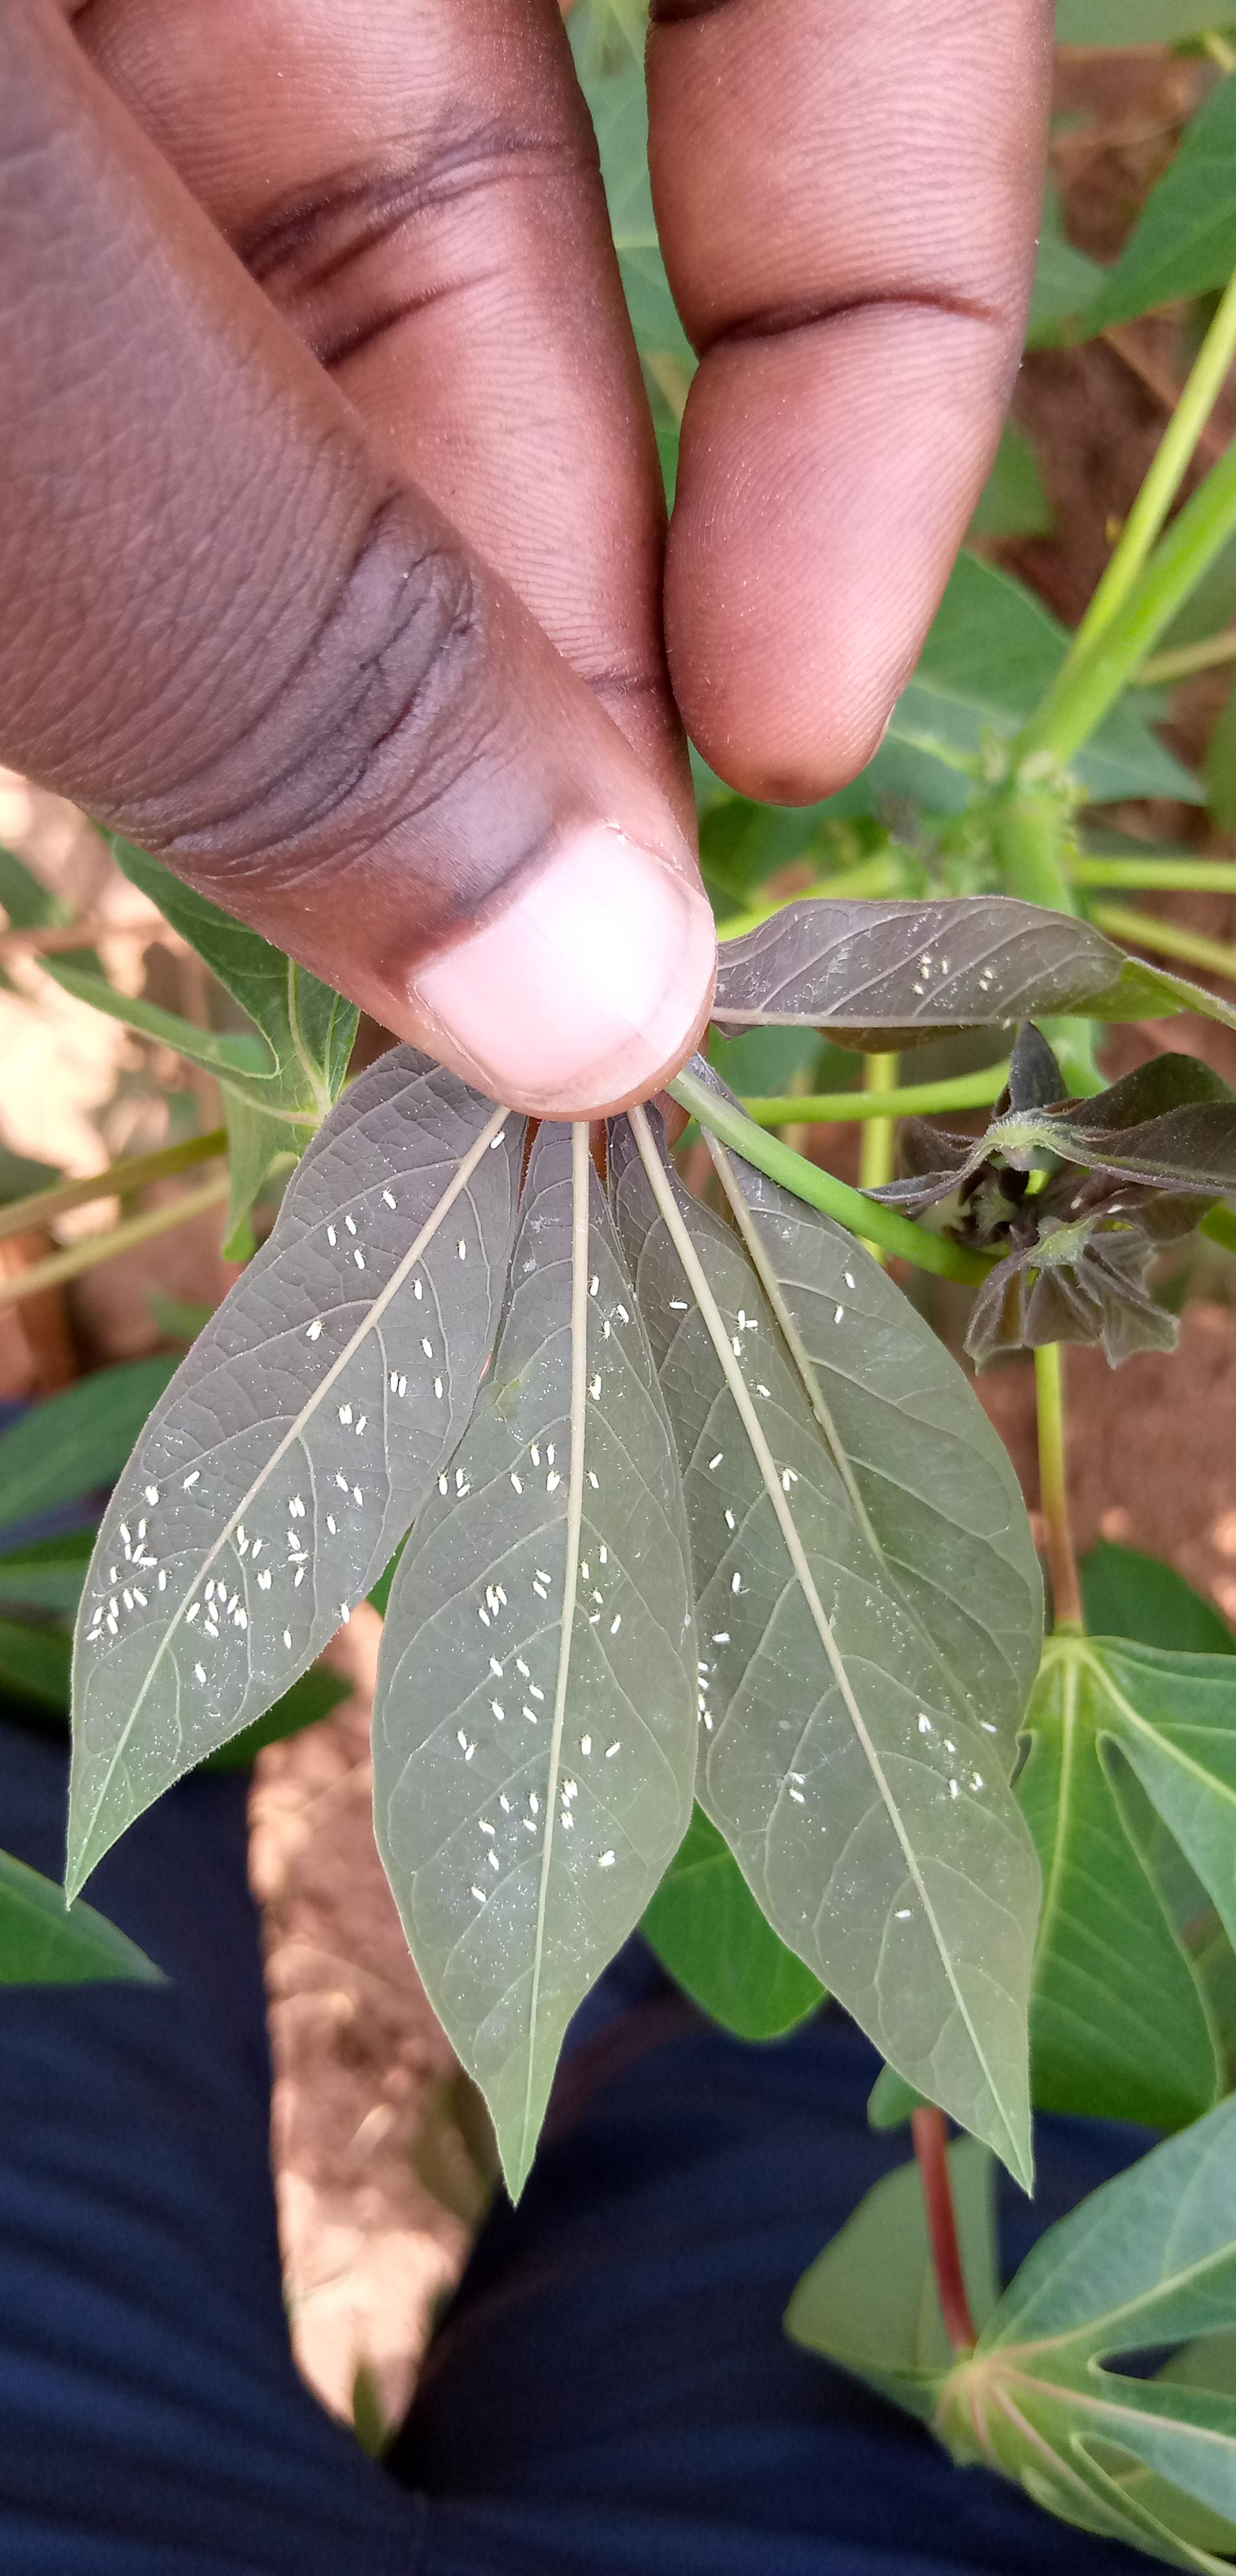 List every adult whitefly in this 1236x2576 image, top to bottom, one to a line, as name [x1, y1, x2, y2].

whitefly [916, 953, 931, 966]
whitefly [938, 957, 955, 979]
whitefly [918, 965, 930, 981]
whitefly [982, 968, 996, 983]
whitefly [976, 977, 991, 994]
whitefly [911, 983, 924, 998]
whitefly [487, 1126, 513, 1151]
whitefly [378, 1186, 403, 1214]
whitefly [1069, 1192, 1083, 1211]
whitefly [1104, 1202, 1124, 1216]
whitefly [342, 1209, 359, 1237]
whitefly [324, 1218, 339, 1251]
whitefly [454, 1235, 472, 1262]
whitefly [350, 1247, 374, 1274]
whitefly [586, 1270, 603, 1302]
whitefly [841, 1270, 857, 1292]
whitefly [409, 1275, 427, 1303]
whitefly [663, 1297, 690, 1314]
whitefly [615, 1301, 630, 1326]
whitefly [832, 1304, 848, 1325]
whitefly [735, 1306, 746, 1331]
whitefly [599, 1317, 616, 1342]
whitefly [743, 1318, 759, 1334]
whitefly [304, 1318, 323, 1338]
whitefly [310, 1323, 324, 1343]
whitefly [419, 1334, 435, 1360]
whitefly [730, 1336, 744, 1359]
whitefly [388, 1367, 400, 1393]
whitefly [592, 1369, 603, 1387]
whitefly [397, 1374, 410, 1400]
whitefly [432, 1374, 444, 1401]
whitefly [753, 1381, 778, 1401]
whitefly [588, 1383, 603, 1401]
whitefly [343, 1401, 357, 1429]
whitefly [335, 1401, 346, 1428]
whitefly [353, 1410, 372, 1437]
whitefly [546, 1440, 557, 1466]
whitefly [529, 1441, 543, 1469]
whitefly [707, 1452, 725, 1471]
whitefly [453, 1466, 464, 1489]
whitefly [545, 1467, 554, 1492]
whitefly [783, 1467, 801, 1482]
whitefly [585, 1468, 601, 1492]
whitefly [181, 1469, 204, 1492]
whitefly [779, 1469, 790, 1495]
whitefly [435, 1470, 448, 1499]
whitefly [508, 1471, 525, 1495]
whitefly [335, 1472, 353, 1495]
whitefly [554, 1472, 561, 1492]
whitefly [456, 1483, 471, 1497]
whitefly [144, 1484, 162, 1508]
whitefly [352, 1485, 368, 1508]
whitefly [294, 1493, 306, 1519]
whitefly [286, 1497, 298, 1519]
whitefly [721, 1506, 739, 1534]
whitefly [325, 1513, 341, 1538]
whitefly [137, 1516, 151, 1540]
whitefly [118, 1522, 133, 1544]
whitefly [235, 1522, 245, 1544]
whitefly [286, 1528, 305, 1551]
whitefly [252, 1537, 265, 1559]
whitefly [238, 1539, 250, 1560]
whitefly [131, 1541, 148, 1562]
whitefly [597, 1542, 615, 1566]
whitefly [123, 1542, 133, 1563]
whitefly [286, 1551, 310, 1563]
whitefly [137, 1555, 159, 1569]
whitefly [577, 1557, 592, 1582]
whitefly [108, 1564, 122, 1583]
whitefly [292, 1566, 305, 1588]
whitefly [158, 1566, 169, 1591]
whitefly [263, 1568, 277, 1590]
whitefly [535, 1568, 554, 1586]
whitefly [730, 1569, 745, 1595]
whitefly [259, 1573, 266, 1591]
whitefly [201, 1578, 214, 1602]
whitefly [216, 1578, 227, 1602]
whitefly [534, 1581, 548, 1601]
whitefly [590, 1582, 606, 1604]
whitefly [485, 1584, 494, 1607]
whitefly [496, 1584, 509, 1605]
whitefly [122, 1585, 136, 1612]
whitefly [131, 1585, 150, 1609]
whitefly [227, 1593, 241, 1614]
whitefly [108, 1593, 122, 1618]
whitefly [490, 1595, 502, 1618]
whitefly [207, 1600, 221, 1622]
whitefly [185, 1601, 202, 1624]
whitefly [339, 1601, 352, 1627]
whitefly [90, 1602, 103, 1626]
whitefly [476, 1606, 495, 1629]
whitefly [239, 1607, 248, 1631]
whitefly [234, 1608, 239, 1626]
whitefly [588, 1611, 602, 1627]
whitefly [105, 1612, 119, 1635]
whitefly [608, 1612, 623, 1636]
whitefly [202, 1618, 221, 1640]
whitefly [278, 1624, 297, 1651]
whitefly [84, 1625, 105, 1643]
whitefly [707, 1630, 734, 1649]
whitefly [487, 1654, 505, 1678]
whitefly [514, 1656, 534, 1678]
whitefly [695, 1658, 711, 1674]
whitefly [192, 1662, 209, 1685]
whitefly [697, 1675, 710, 1690]
whitefly [527, 1682, 547, 1702]
whitefly [697, 1691, 706, 1711]
whitefly [489, 1698, 506, 1722]
whitefly [521, 1704, 539, 1725]
whitefly [704, 1710, 717, 1732]
whitefly [916, 1710, 925, 1732]
whitefly [924, 1714, 935, 1733]
whitefly [978, 1719, 998, 1736]
whitefly [456, 1727, 468, 1750]
whitefly [585, 1730, 594, 1758]
whitefly [579, 1736, 586, 1760]
whitefly [941, 1736, 960, 1756]
whitefly [604, 1740, 622, 1759]
whitefly [462, 1741, 476, 1764]
whitefly [786, 1767, 807, 1785]
whitefly [969, 1768, 986, 1788]
whitefly [947, 1776, 959, 1800]
whitefly [564, 1777, 572, 1797]
whitefly [570, 1778, 580, 1797]
whitefly [968, 1782, 980, 1794]
whitefly [787, 1786, 809, 1804]
whitefly [559, 1789, 573, 1808]
whitefly [530, 1792, 542, 1814]
whitefly [498, 1793, 514, 1815]
whitefly [560, 1810, 568, 1833]
whitefly [567, 1810, 574, 1832]
whitefly [520, 1813, 541, 1835]
whitefly [476, 1815, 498, 1837]
whitefly [485, 1848, 502, 1871]
whitefly [598, 1848, 615, 1861]
whitefly [600, 1857, 616, 1869]
whitefly [469, 1884, 490, 1903]
whitefly [892, 1904, 914, 1922]